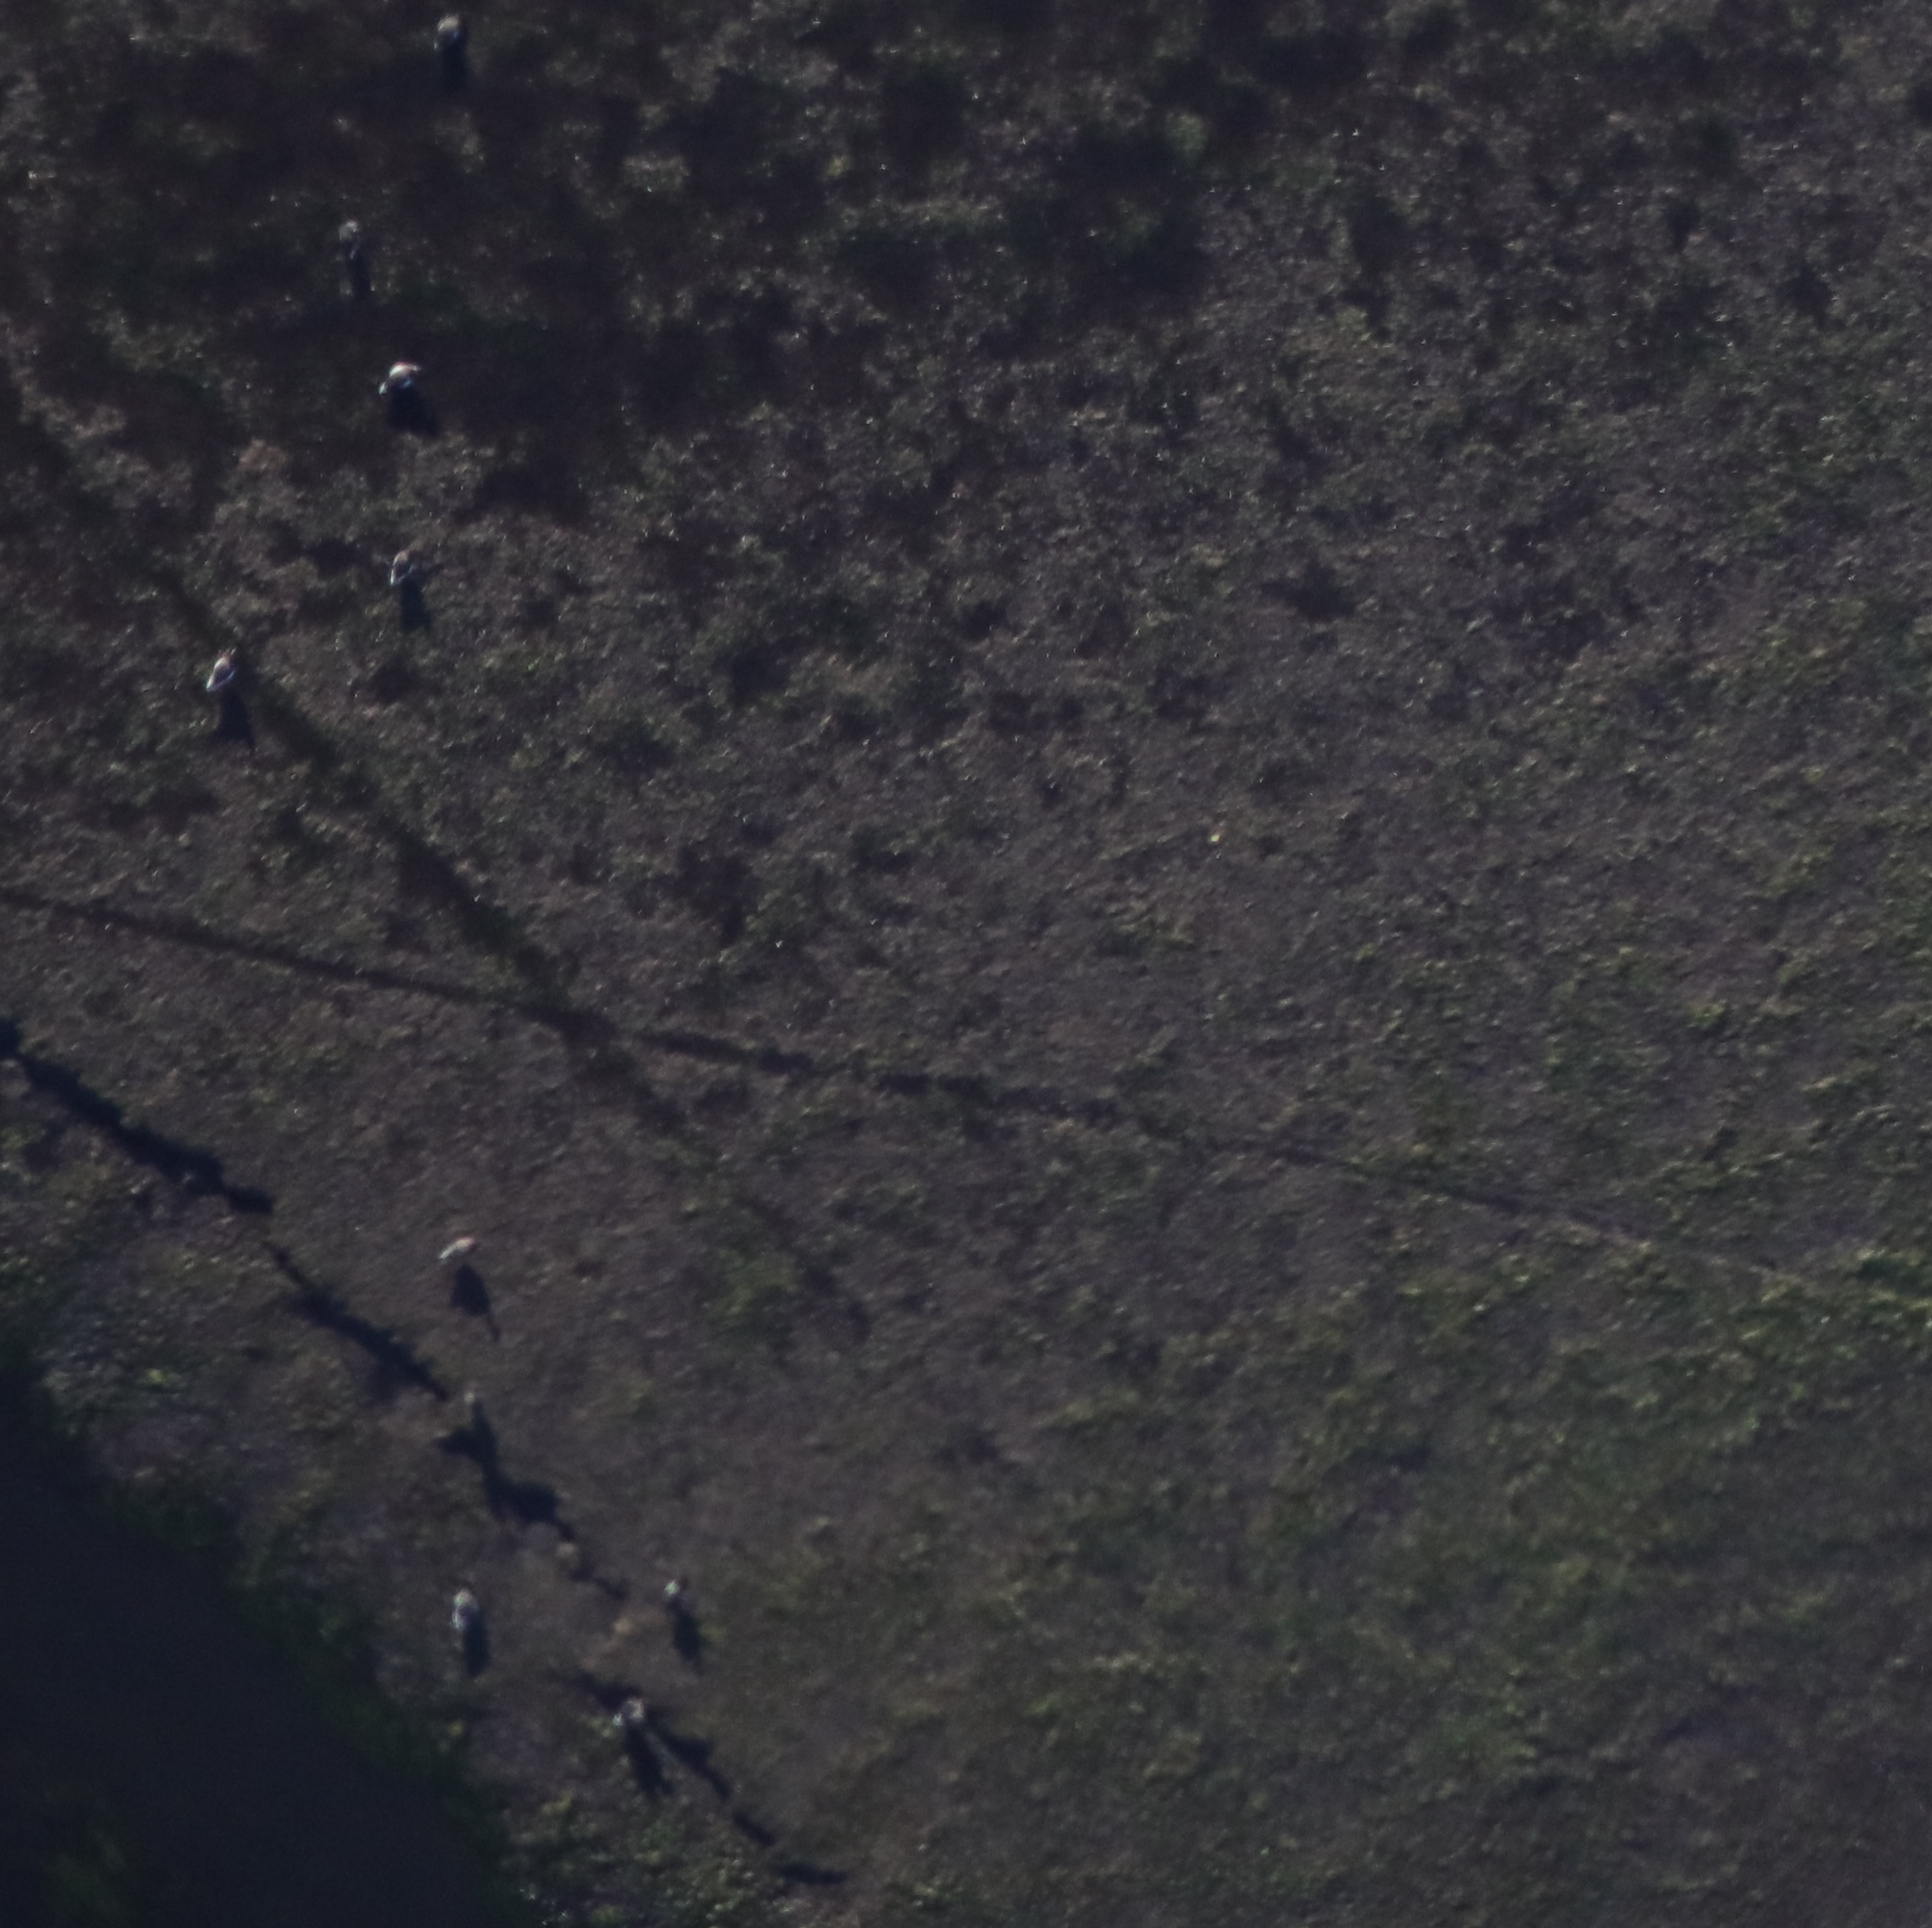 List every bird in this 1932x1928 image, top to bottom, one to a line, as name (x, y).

brant (450, 33)
brant (346, 236)
brant (399, 377)
brant (400, 566)
brant (221, 672)
brant (465, 1247)
brant (471, 1404)
brant (674, 1592)
brant (466, 1607)
brant (631, 1710)